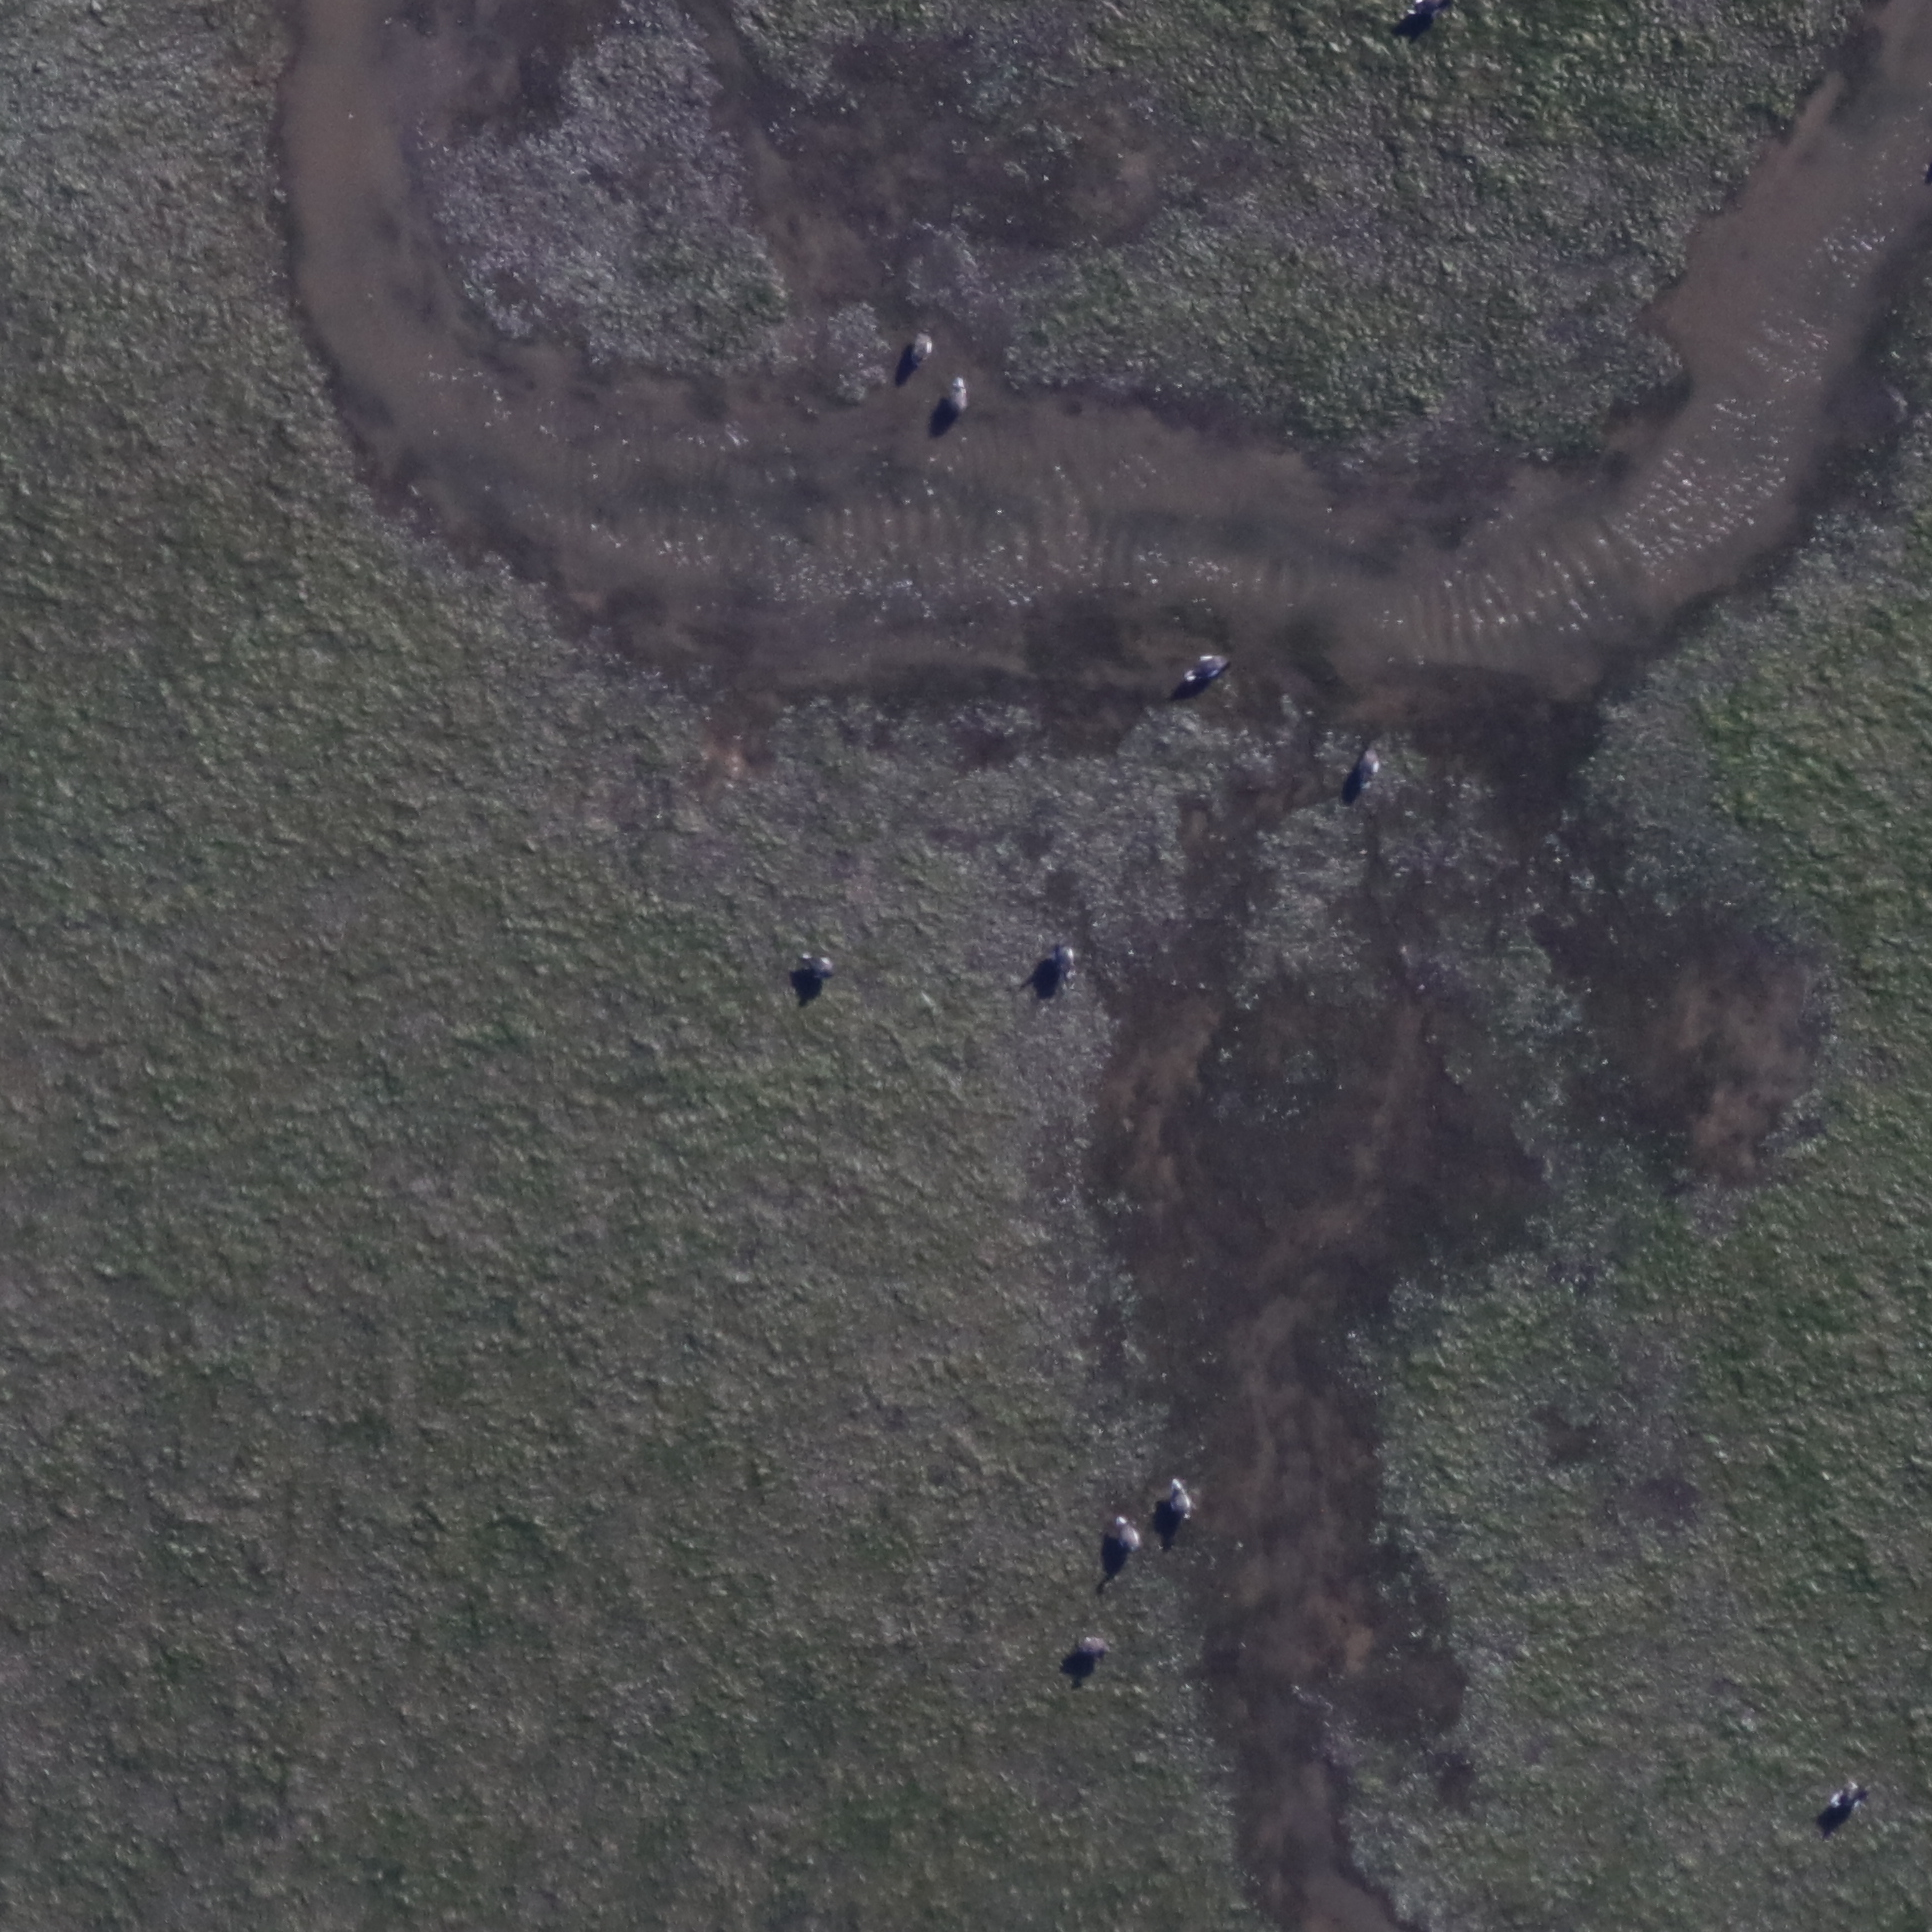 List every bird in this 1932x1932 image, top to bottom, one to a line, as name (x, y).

brant (1428, 5)
brant (924, 347)
brant (960, 404)
brant (1205, 669)
brant (1366, 765)
brant (1064, 962)
brant (814, 964)
brant (1183, 1500)
brant (1129, 1539)
brant (1092, 1647)
brant (1850, 1796)